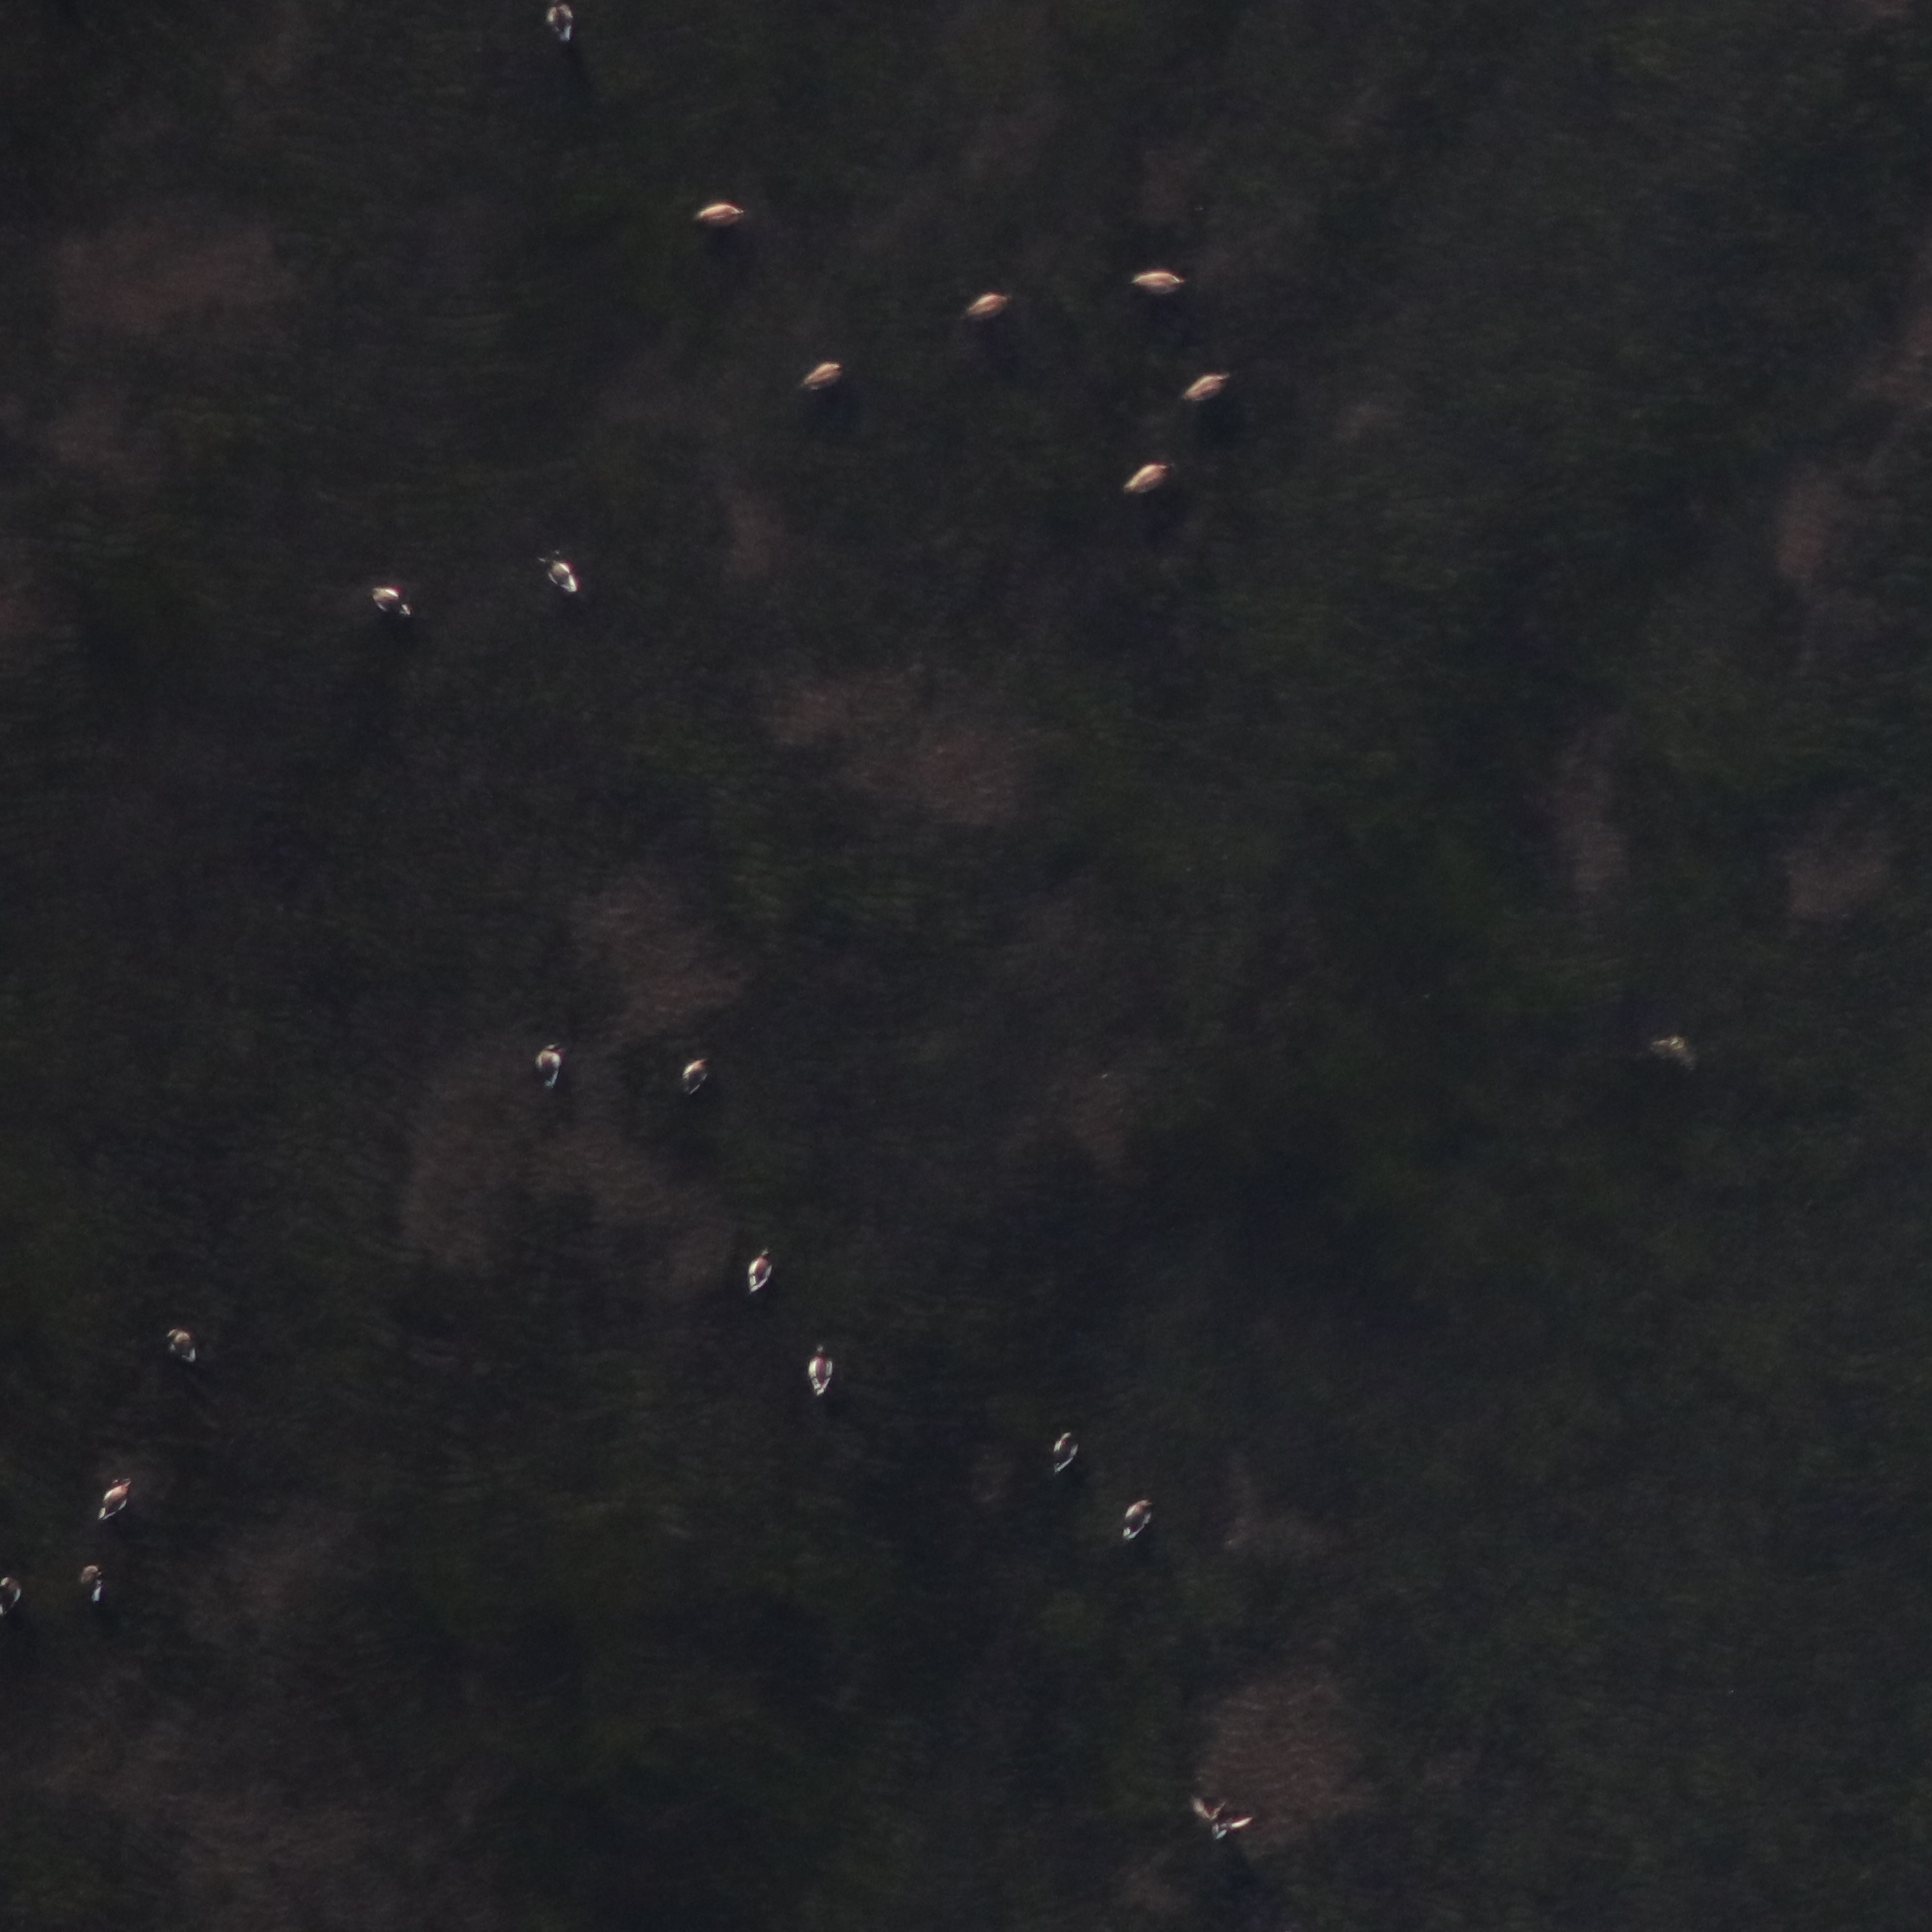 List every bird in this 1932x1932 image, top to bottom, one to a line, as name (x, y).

brant (561, 18)
Canada goose (723, 219)
Canada goose (1157, 283)
Canada goose (988, 306)
Canada goose (816, 368)
Canada goose (1212, 385)
Canada goose (1150, 486)
brant (562, 577)
brant (391, 604)
brant (550, 1065)
brant (696, 1077)
brant (762, 1271)
brant (183, 1345)
brant (821, 1372)
brant (1066, 1453)
brant (115, 1501)
brant (1137, 1519)
brant (93, 1580)
brant (1229, 1819)